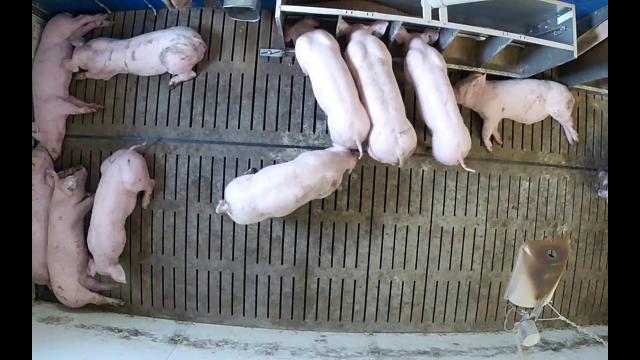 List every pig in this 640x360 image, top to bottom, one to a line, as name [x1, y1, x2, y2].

pig [33, 12, 115, 161]
pig [284, 15, 372, 160]
pig [335, 17, 419, 170]
pig [60, 25, 207, 86]
pig [393, 25, 479, 174]
pig [451, 71, 580, 154]
pig [87, 135, 157, 286]
pig [32, 143, 53, 291]
pig [214, 143, 358, 226]
pig [45, 168, 128, 309]